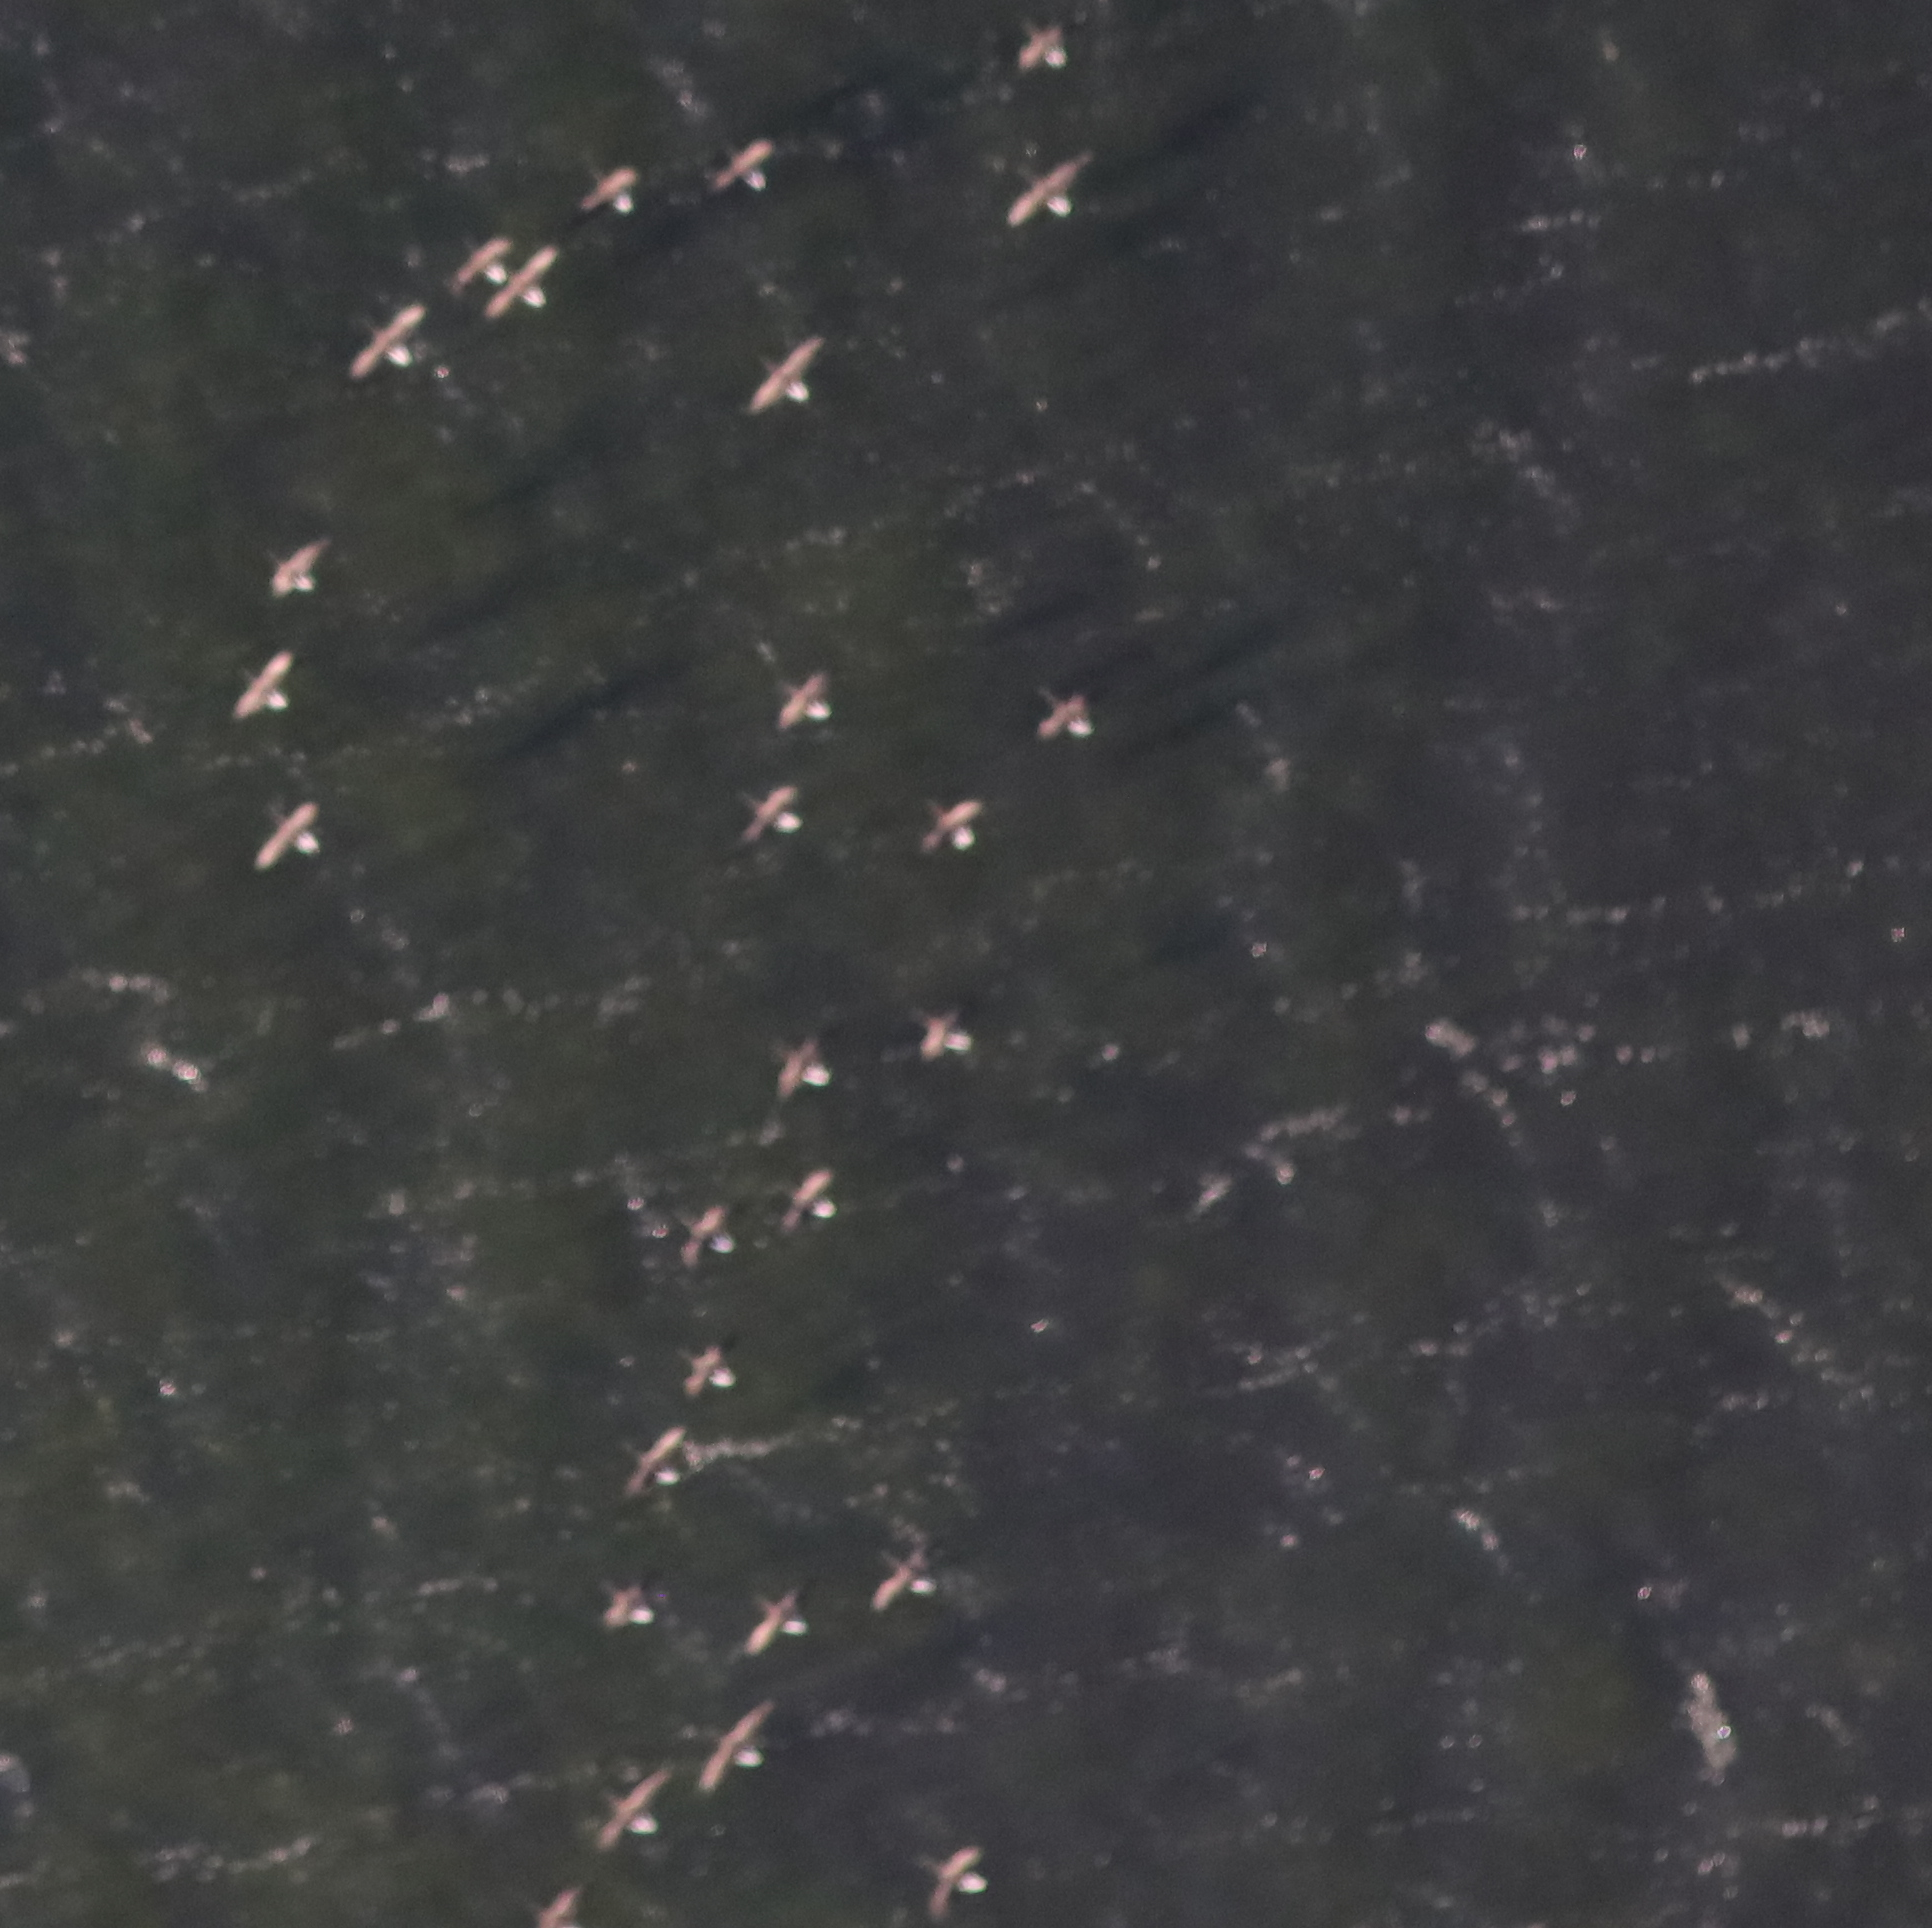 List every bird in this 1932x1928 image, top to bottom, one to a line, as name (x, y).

brant (1046, 47)
brant (745, 165)
brant (613, 188)
brant (1045, 188)
brant (481, 261)
brant (525, 288)
brant (385, 347)
brant (789, 377)
brant (291, 572)
brant (259, 690)
brant (805, 696)
brant (1070, 714)
brant (770, 814)
brant (950, 823)
brant (291, 829)
brant (941, 1035)
brant (802, 1074)
brant (808, 1201)
brant (711, 1230)
brant (707, 1364)
brant (656, 1470)
brant (906, 1579)
brant (628, 1602)
brant (772, 1616)
brant (735, 1751)
brant (629, 1816)
brant (953, 1872)
brant (549, 1918)